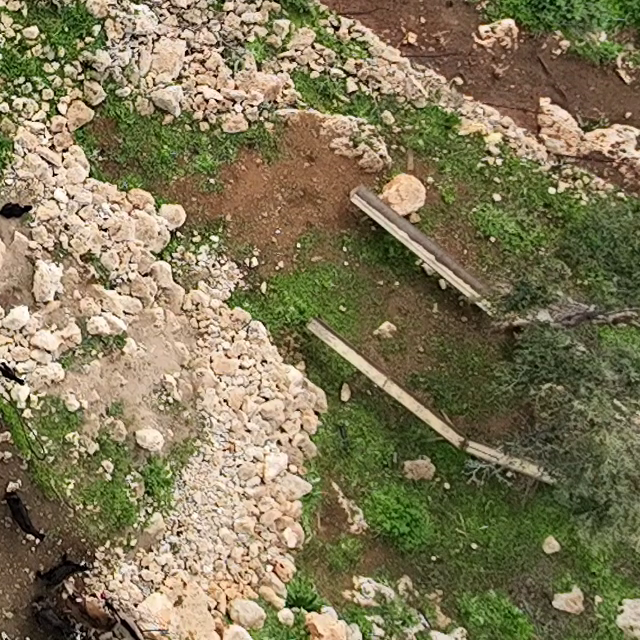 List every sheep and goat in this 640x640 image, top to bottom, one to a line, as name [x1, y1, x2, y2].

goat [0, 203, 31, 220]
goat [0, 364, 25, 388]
goat [5, 489, 47, 545]